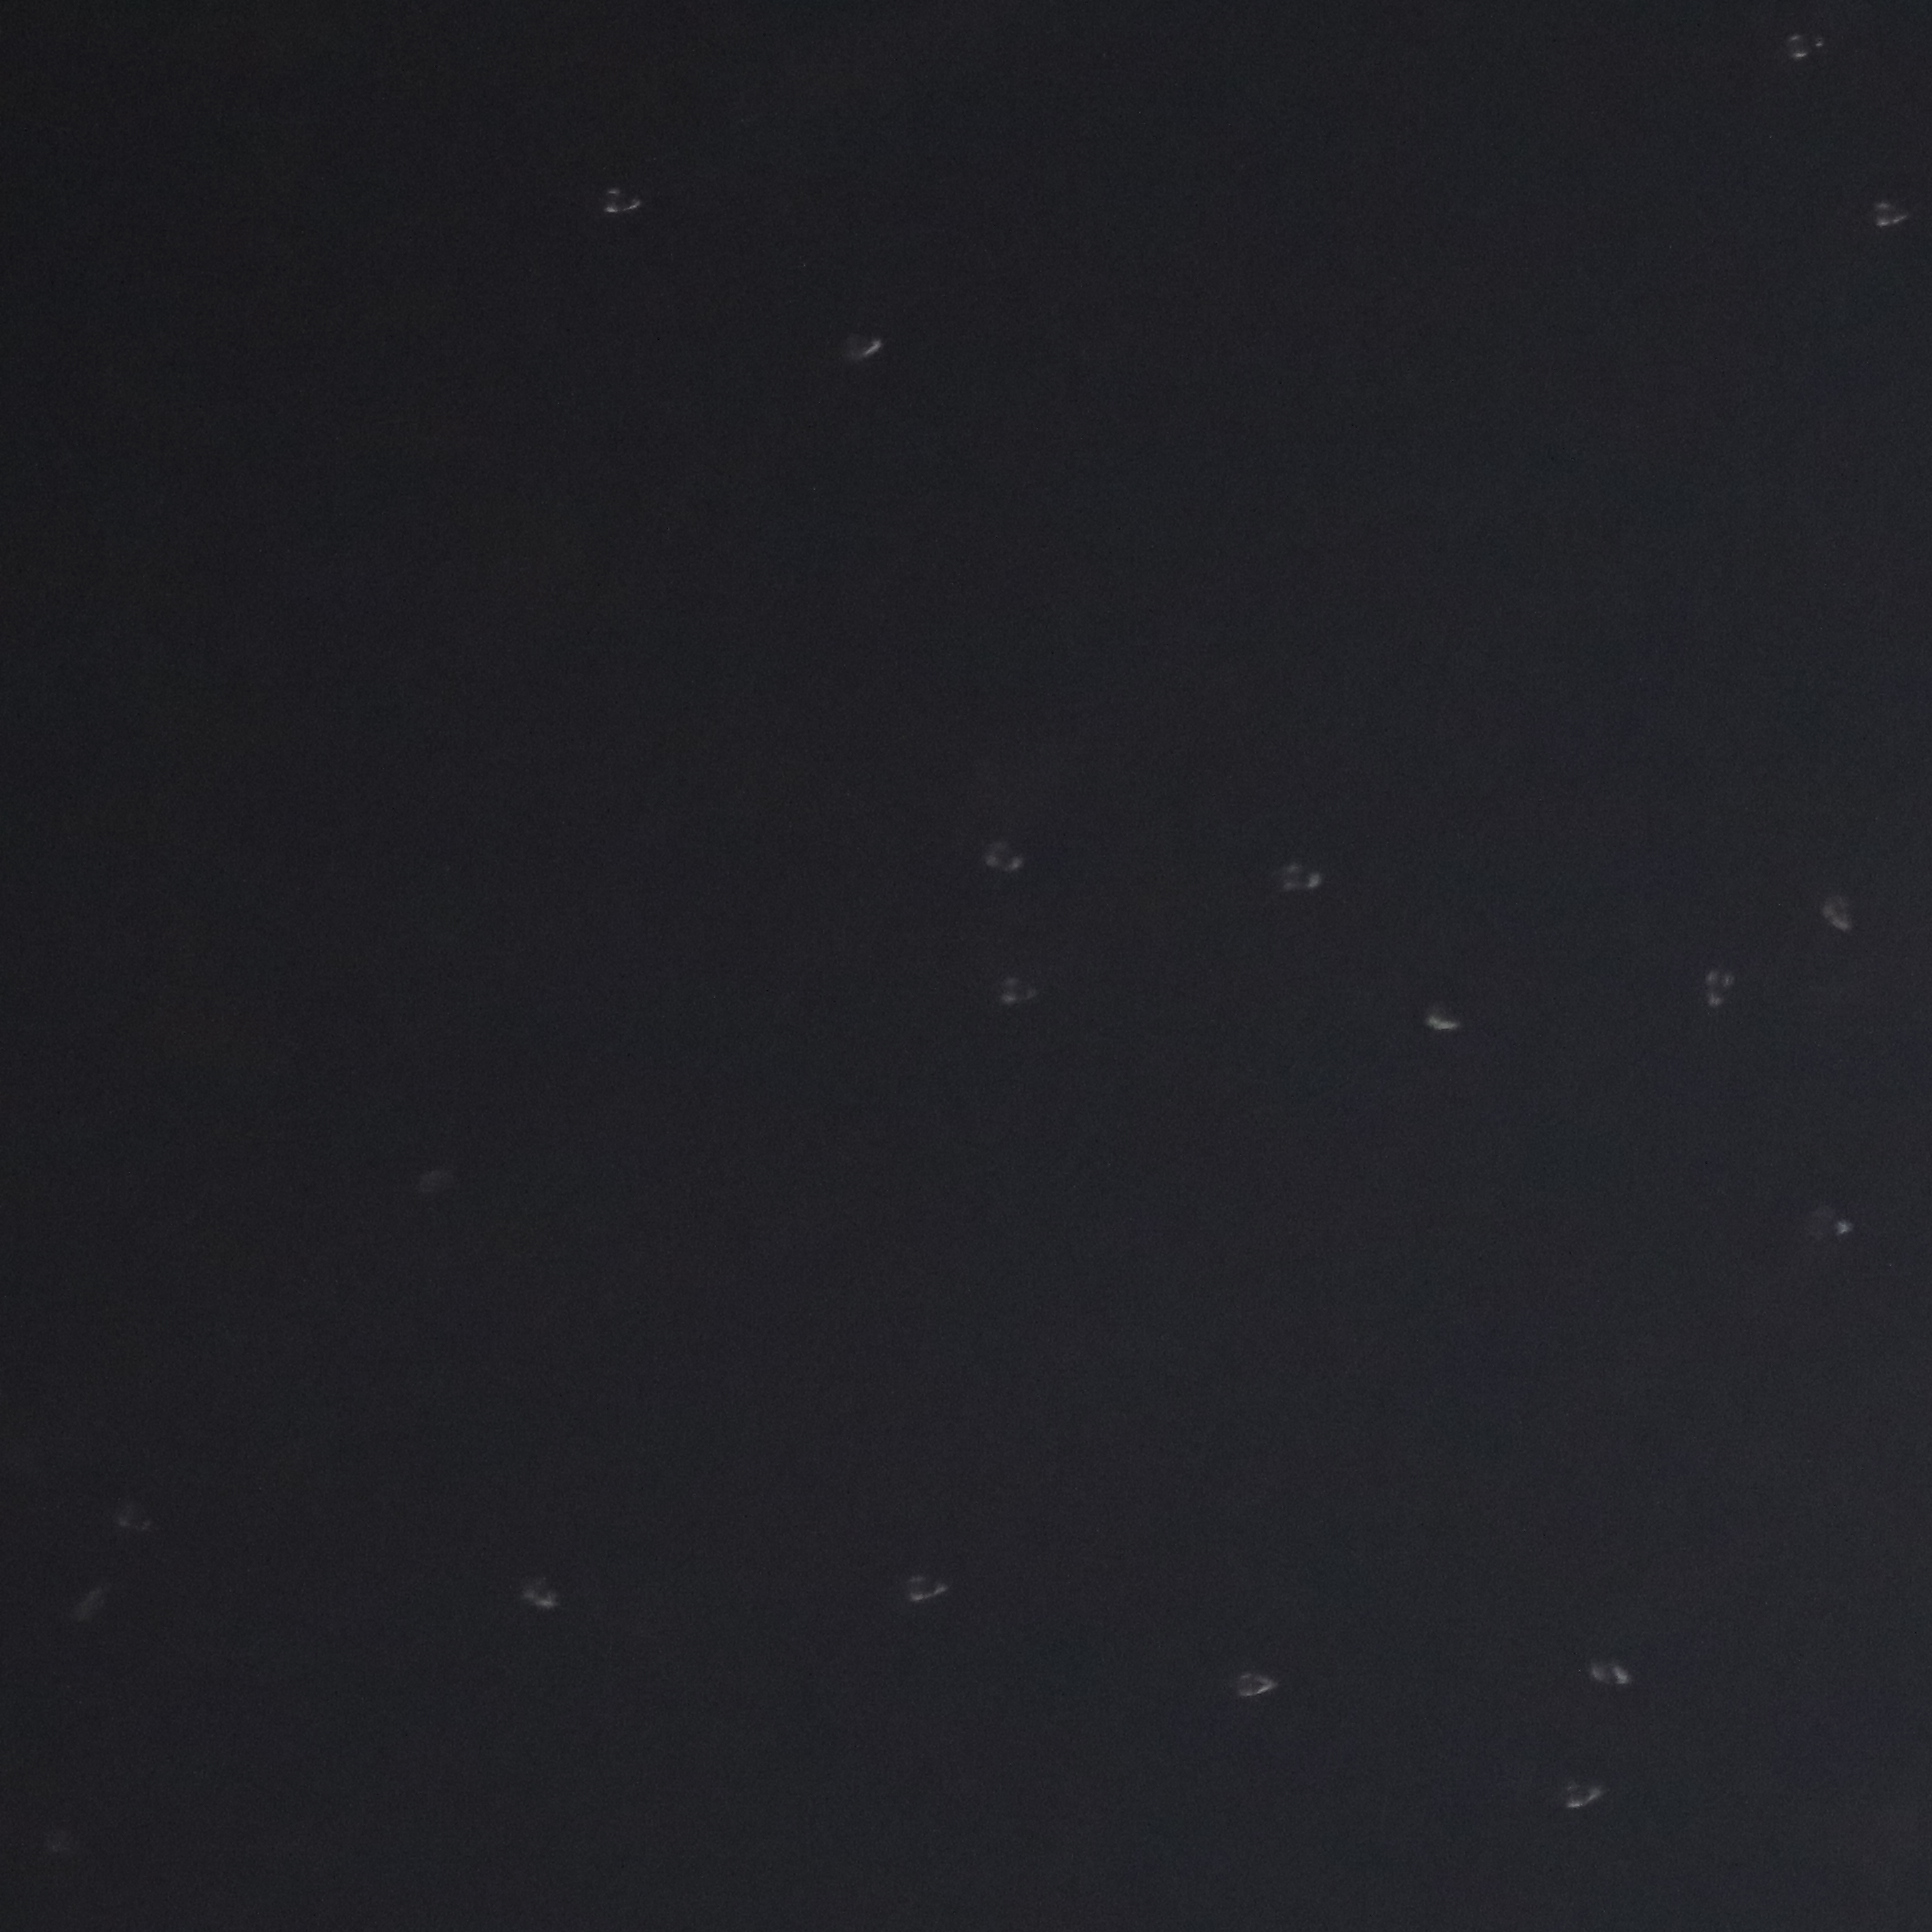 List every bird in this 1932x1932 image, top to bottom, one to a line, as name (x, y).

brant (1802, 51)
brant (619, 200)
brant (1889, 207)
brant (864, 347)
brant (999, 854)
brant (1300, 877)
brant (1831, 906)
brant (1717, 975)
brant (1016, 984)
brant (1438, 1017)
brant (427, 1192)
brant (1825, 1223)
brant (136, 1521)
brant (927, 1582)
brant (538, 1585)
brant (90, 1607)
brant (1610, 1665)
brant (1246, 1678)
brant (1590, 1799)
brant (69, 1844)